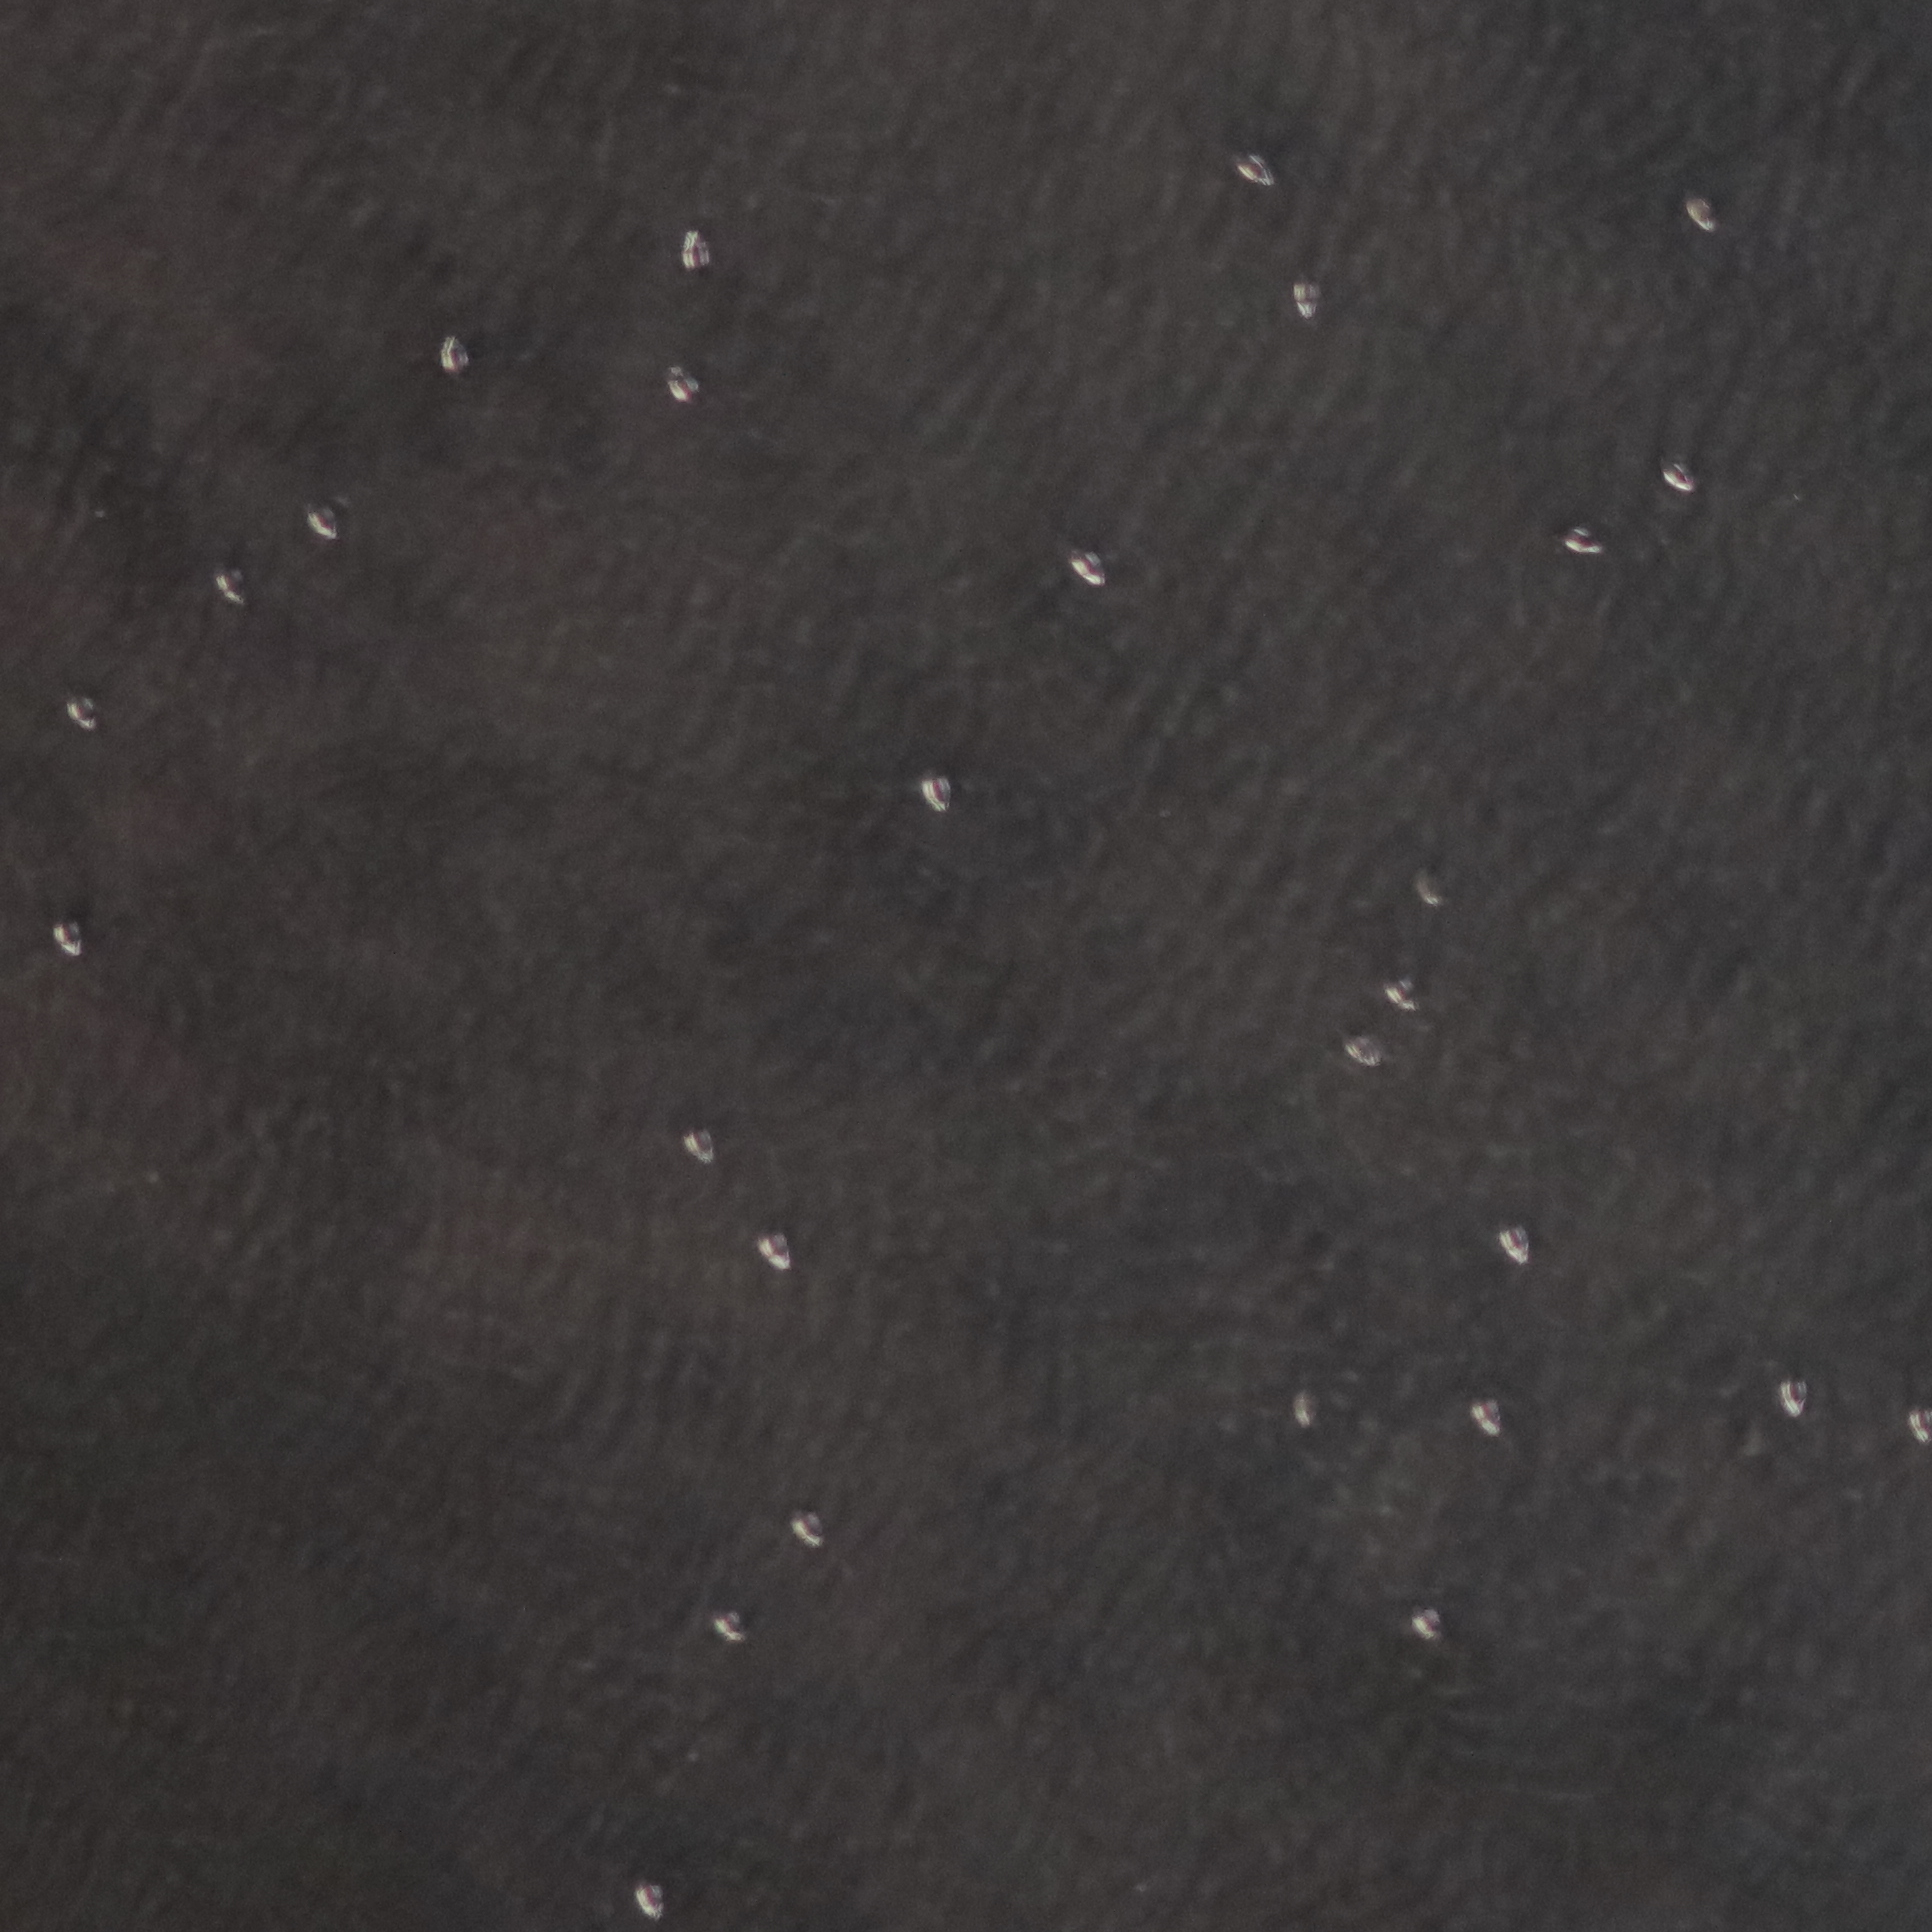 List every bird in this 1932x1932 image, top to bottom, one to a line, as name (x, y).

brant (1254, 170)
brant (1701, 211)
brant (693, 253)
brant (1304, 295)
brant (460, 355)
brant (687, 389)
brant (1678, 476)
brant (319, 526)
brant (1579, 536)
brant (1086, 564)
brant (231, 585)
brant (82, 712)
brant (935, 786)
brant (1428, 899)
brant (68, 939)
brant (1394, 994)
brant (1363, 1043)
brant (699, 1150)
brant (1515, 1243)
brant (777, 1249)
brant (1794, 1395)
brant (1308, 1413)
brant (1918, 1414)
brant (1487, 1422)
brant (807, 1523)
brant (727, 1620)
brant (1429, 1625)
brant (650, 1897)